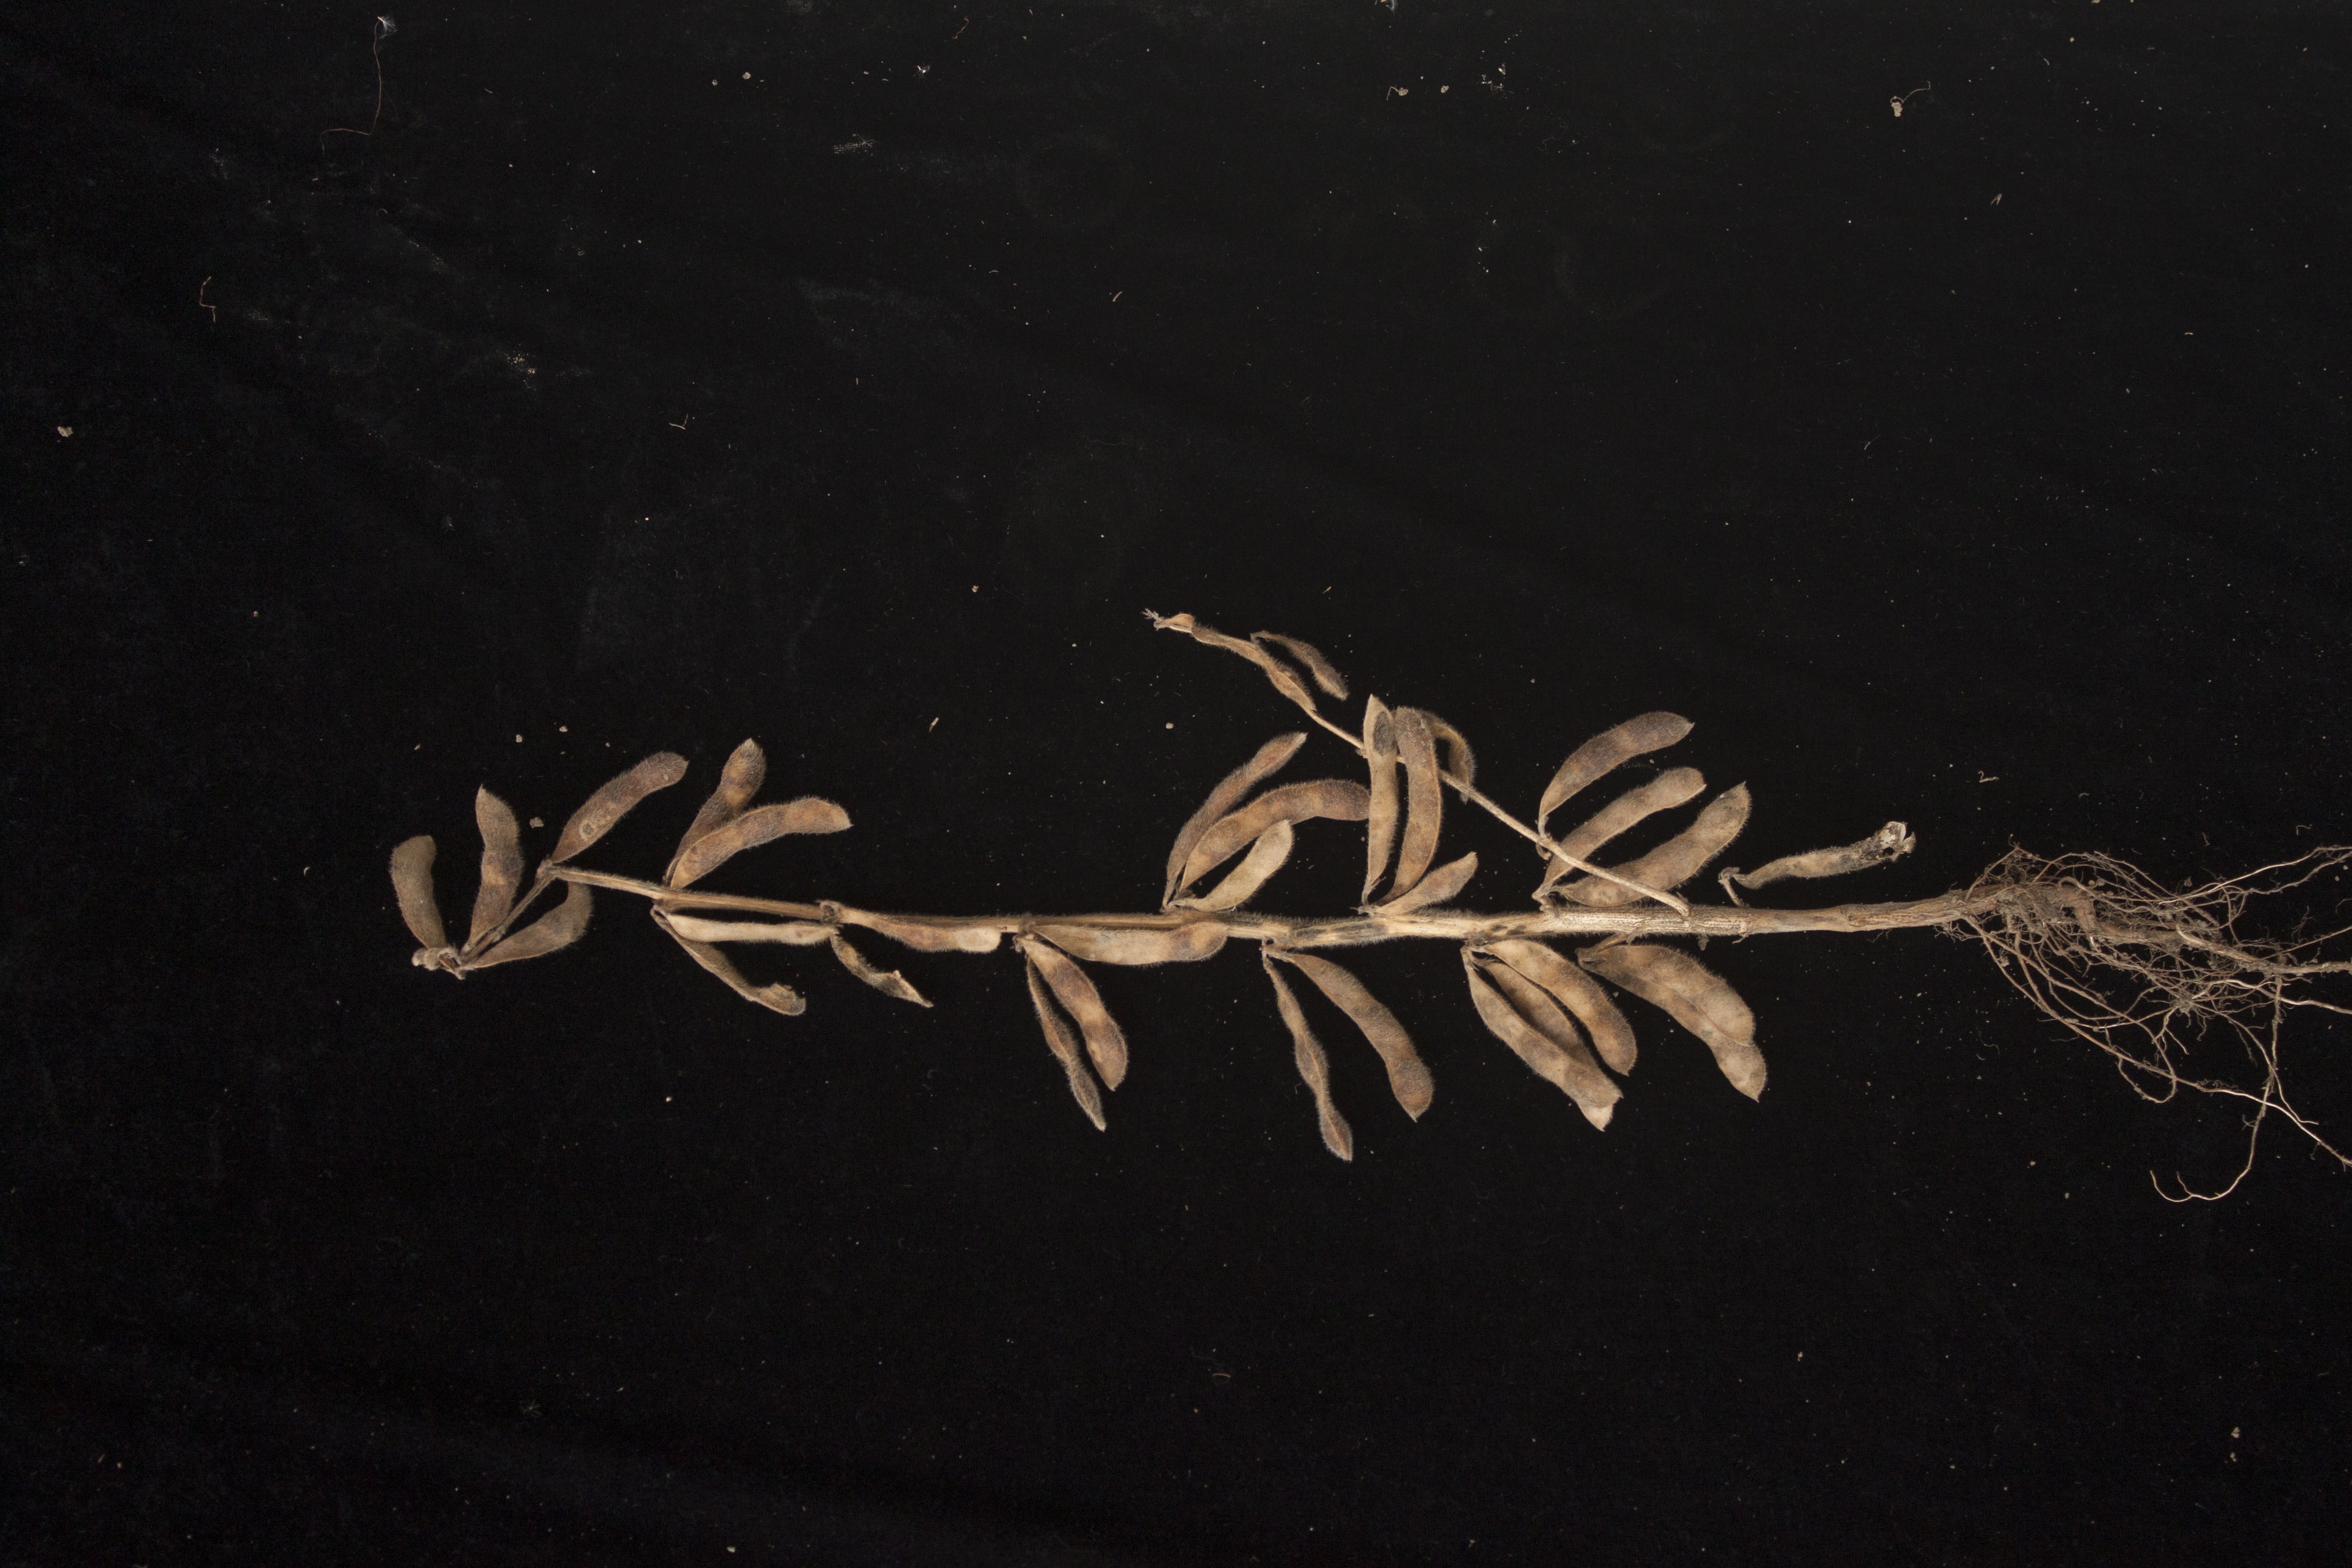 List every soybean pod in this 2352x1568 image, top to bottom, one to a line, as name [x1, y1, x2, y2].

soybean pod [1158, 616, 1312, 707]
soybean pod [1257, 632, 1348, 697]
soybean pod [1364, 699, 1399, 899]
soybean pod [1380, 710, 1441, 905]
soybean pod [1538, 711, 1692, 838]
soybean pod [1421, 712, 1473, 783]
soybean pod [1164, 734, 1307, 908]
soybean pod [685, 743, 764, 849]
soybean pod [548, 754, 687, 863]
soybean pod [1535, 770, 1705, 895]
soybean pod [1175, 781, 1371, 898]
soybean pod [1554, 785, 1750, 909]
soybean pod [466, 789, 524, 960]
soybean pod [671, 800, 851, 895]
soybean pod [1736, 825, 1916, 889]
soybean pod [1174, 827, 1291, 914]
soybean pod [390, 838, 453, 970]
soybean pod [1361, 852, 1477, 916]
soybean pod [457, 883, 593, 974]
soybean pod [669, 917, 835, 946]
soybean pod [656, 922, 805, 1013]
soybean pod [1033, 922, 1231, 968]
soybean pod [860, 924, 1000, 955]
soybean pod [831, 933, 929, 1005]
soybean pod [1472, 941, 1635, 1076]
soybean pod [1021, 944, 1126, 1091]
soybean pod [1583, 945, 1752, 1048]
soybean pod [1265, 950, 1351, 1161]
soybean pod [1270, 950, 1433, 1121]
soybean pod [1583, 962, 1766, 1101]
soybean pod [1029, 963, 1105, 1132]
soybean pod [1467, 964, 1610, 1130]
soybean pod [1485, 966, 1594, 1064]